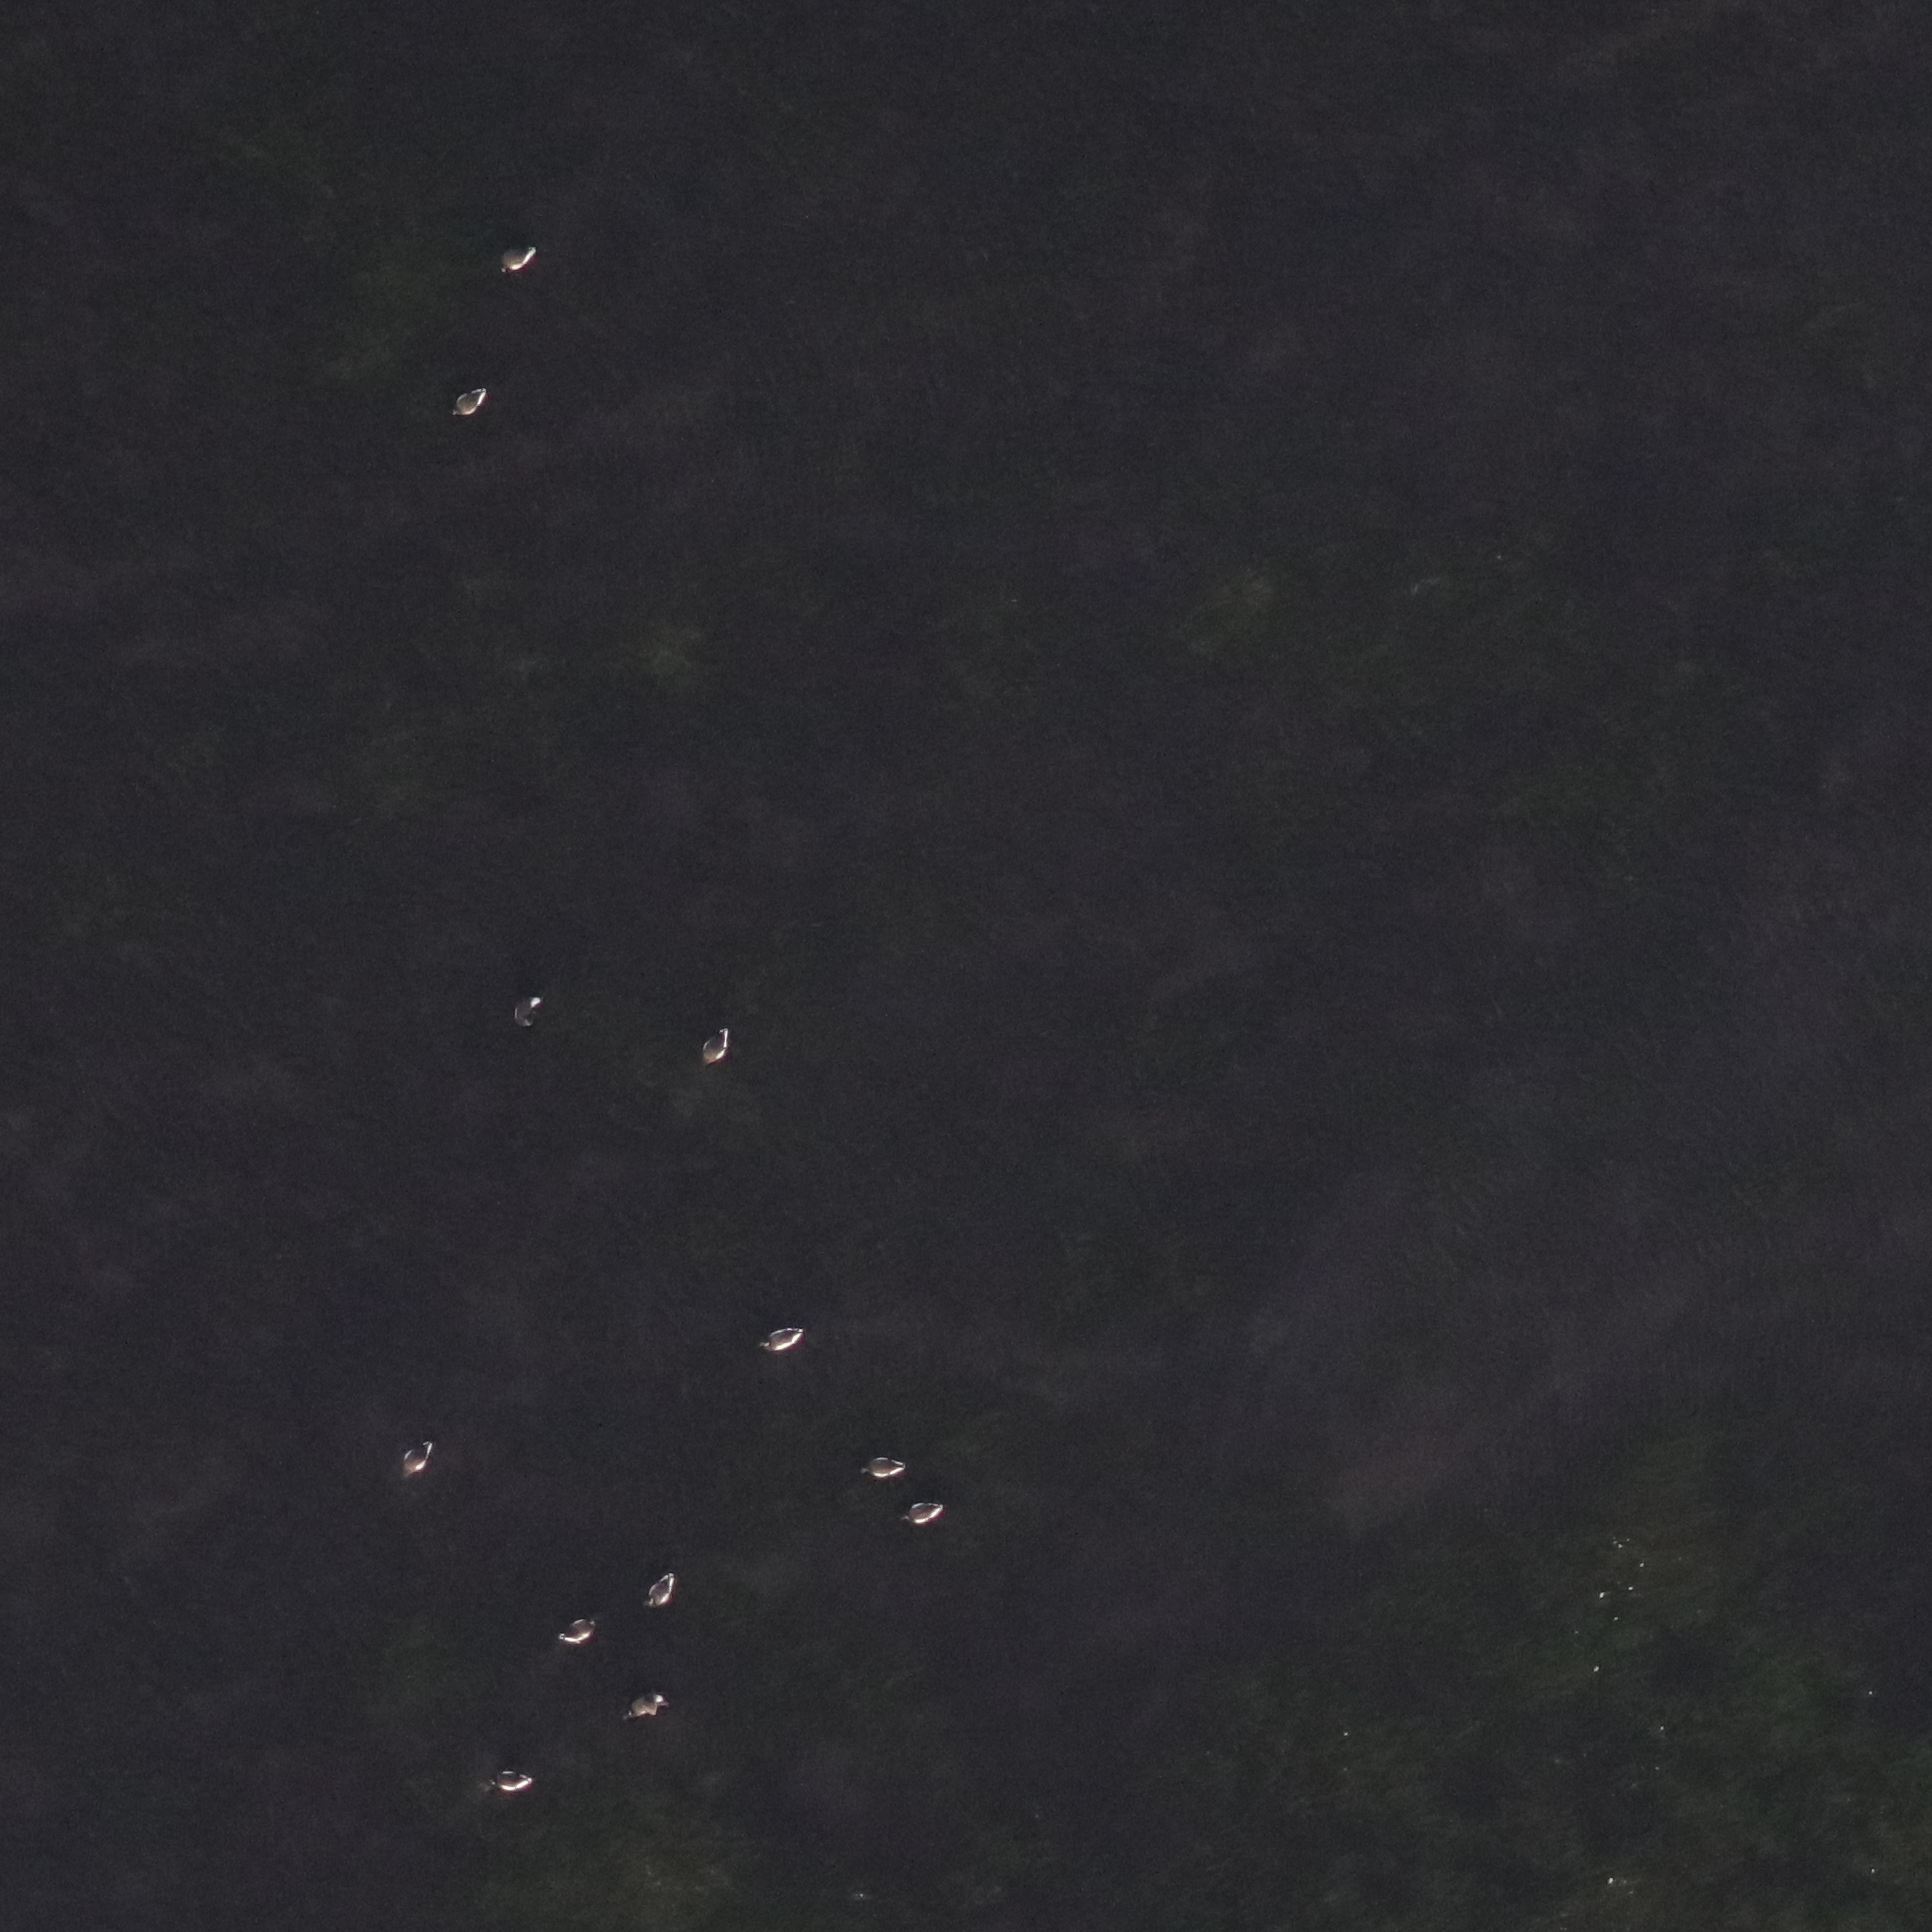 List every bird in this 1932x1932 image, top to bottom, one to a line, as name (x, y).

brant (516, 260)
brant (467, 404)
brant (527, 1011)
brant (715, 1047)
brant (782, 1340)
brant (414, 1457)
brant (881, 1467)
brant (923, 1512)
brant (659, 1591)
brant (577, 1631)
brant (642, 1705)
brant (507, 1778)